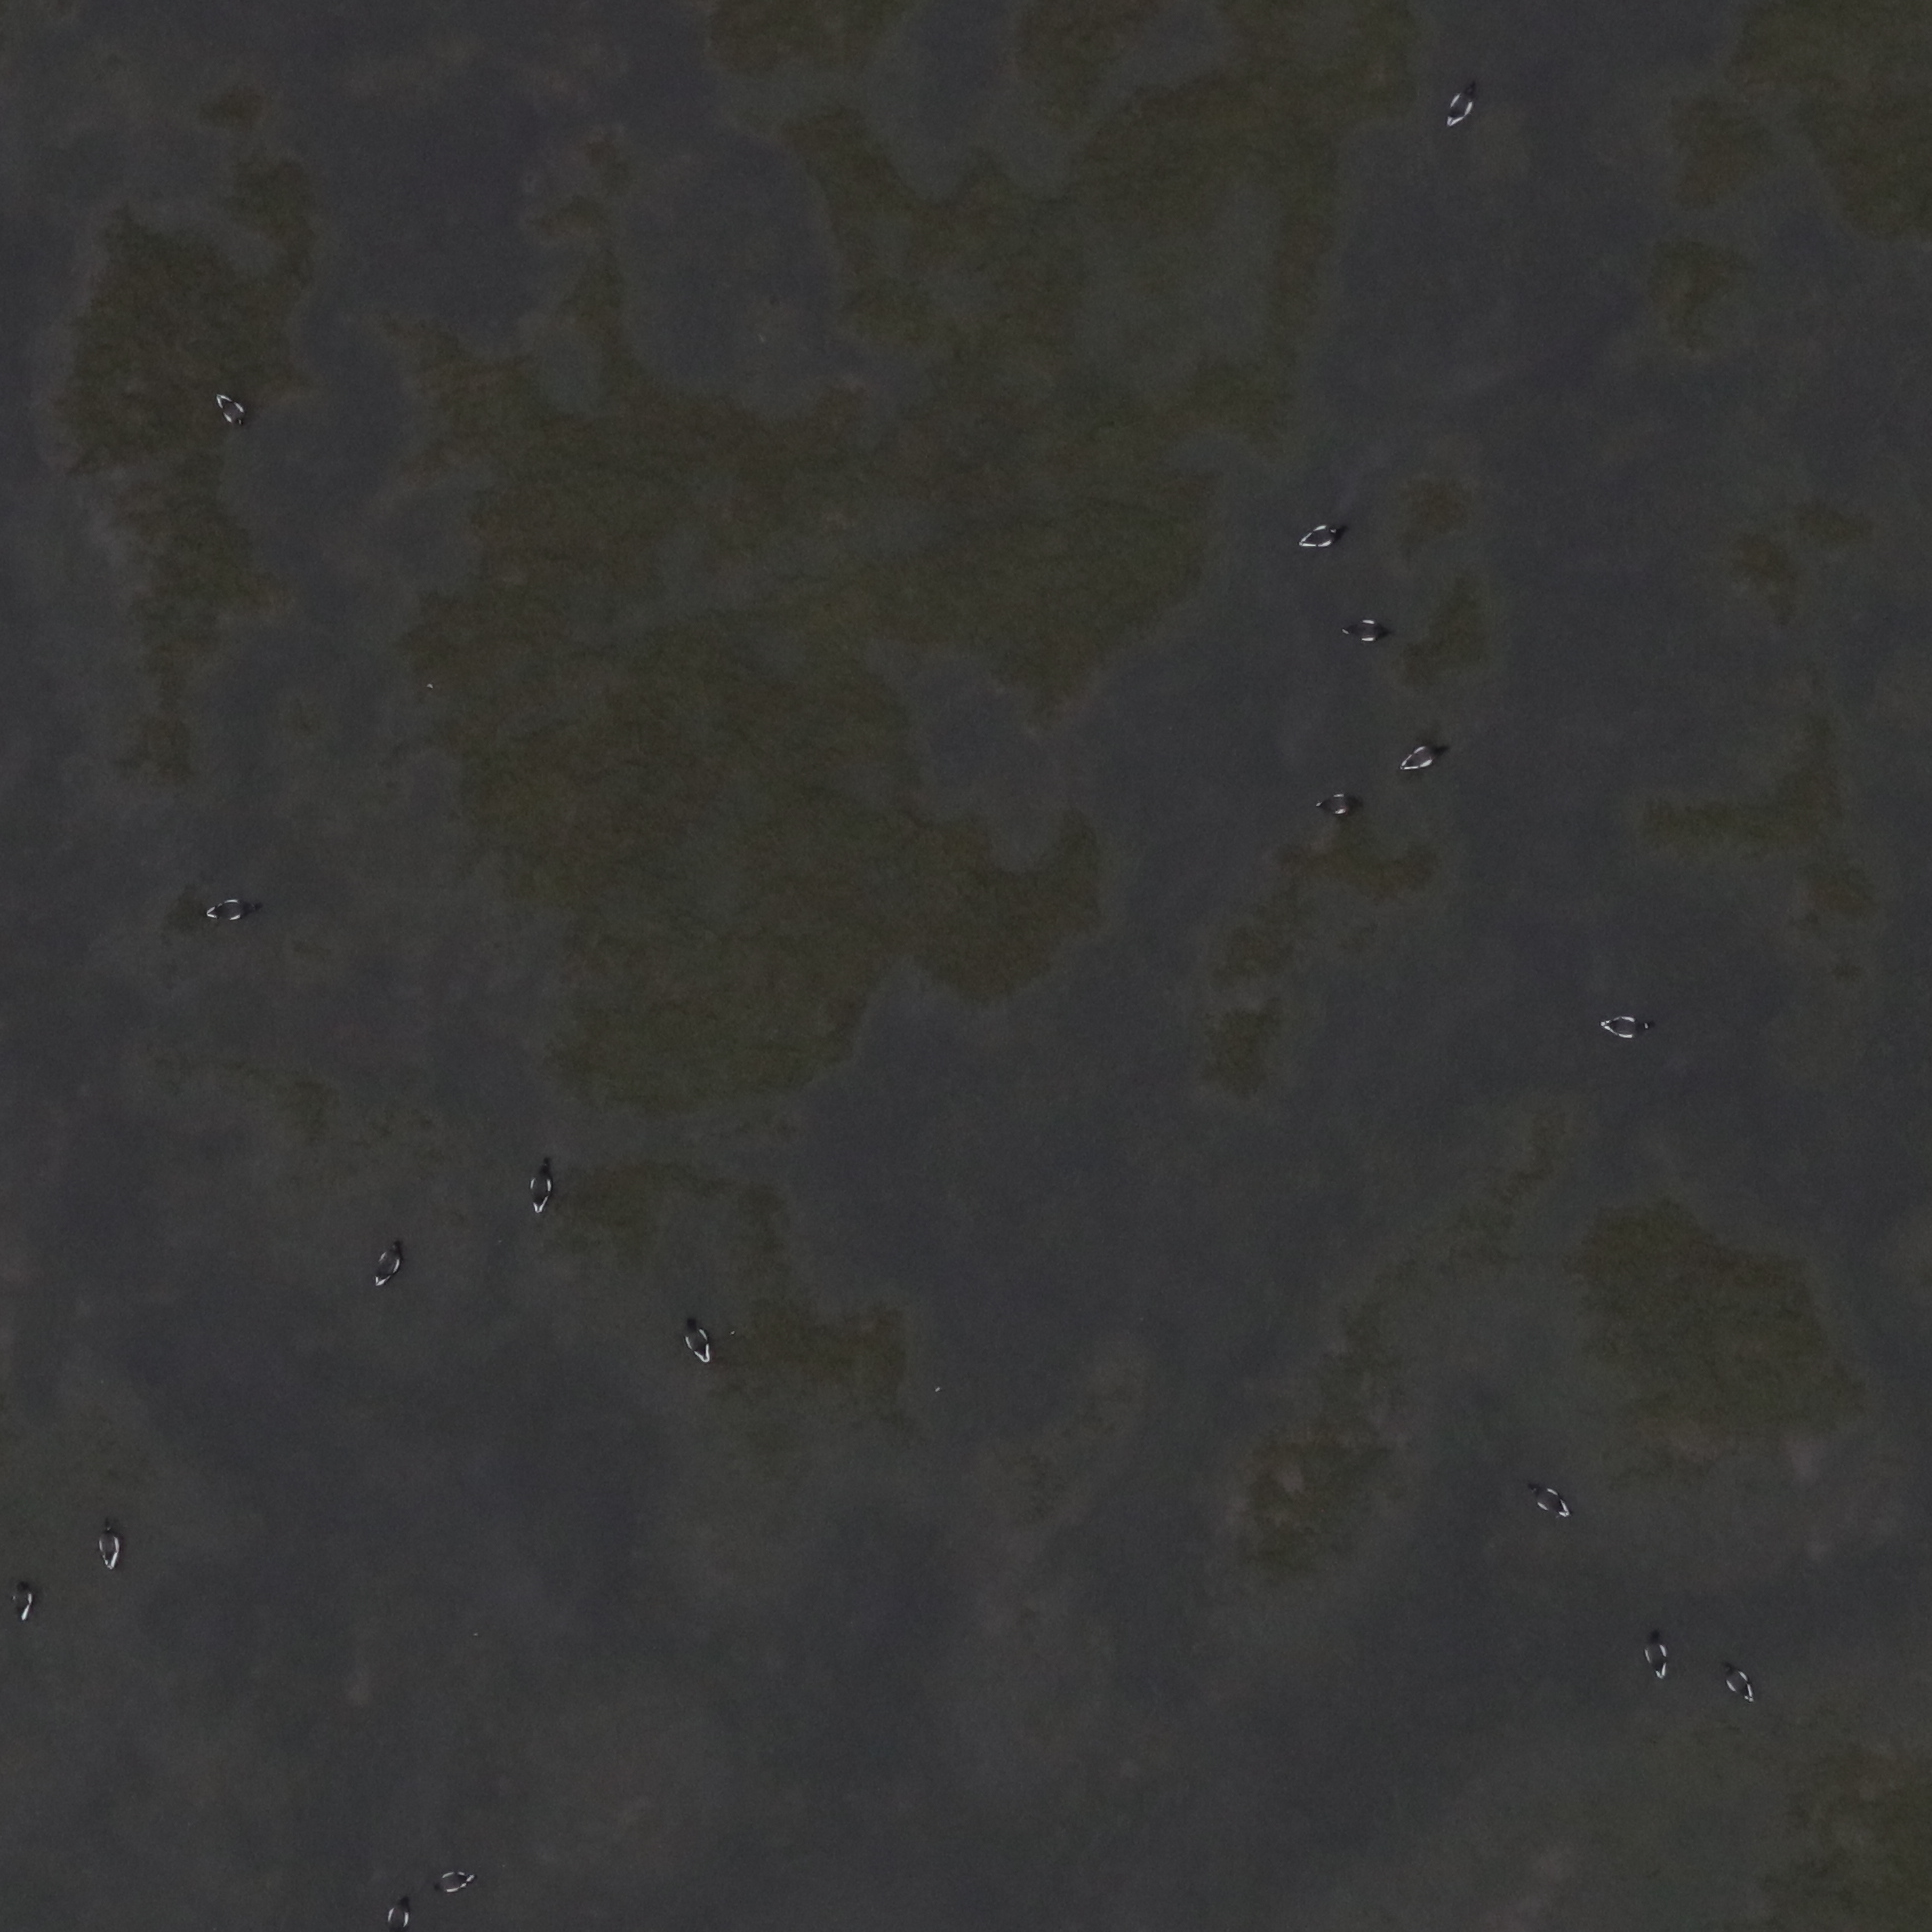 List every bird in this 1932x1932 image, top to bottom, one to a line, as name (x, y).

brant (1461, 107)
brant (233, 411)
brant (1317, 527)
brant (1367, 631)
brant (1421, 758)
brant (1338, 805)
brant (230, 910)
brant (1625, 1025)
brant (543, 1188)
brant (389, 1261)
brant (700, 1339)
brant (1550, 1500)
brant (111, 1545)
brant (25, 1599)
brant (1657, 1655)
brant (1738, 1683)
brant (450, 1879)
brant (400, 1918)